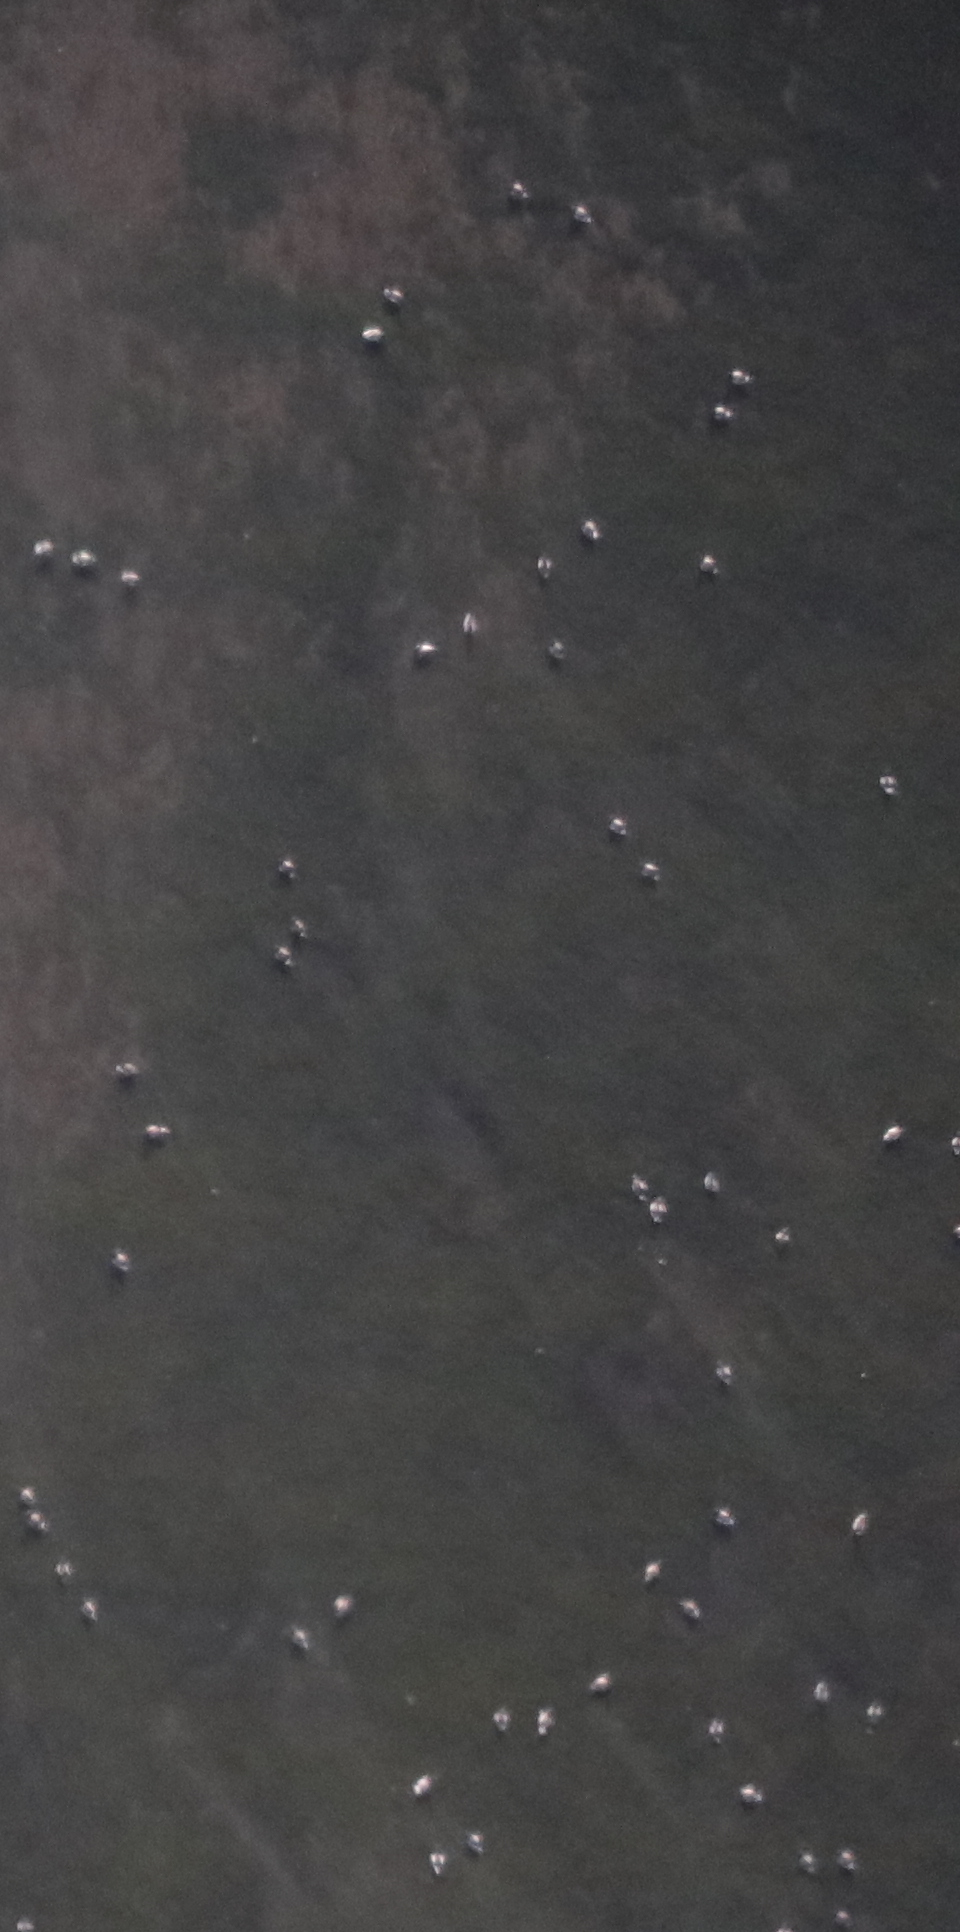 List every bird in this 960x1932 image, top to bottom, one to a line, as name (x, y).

brant (528, 193)
brant (587, 224)
brant (397, 295)
brant (378, 345)
brant (744, 378)
brant (729, 414)
brant (596, 529)
brant (40, 554)
brant (91, 561)
brant (708, 566)
brant (544, 573)
brant (132, 583)
brant (466, 622)
brant (433, 647)
brant (556, 654)
brant (896, 780)
brant (620, 837)
brant (288, 871)
brant (654, 873)
brant (297, 925)
brant (288, 952)
brant (124, 1073)
brant (159, 1128)
brant (892, 1130)
brant (721, 1186)
brant (648, 1188)
brant (666, 1220)
brant (775, 1228)
brant (122, 1253)
brant (722, 1368)
brant (37, 1498)
brant (869, 1514)
brant (733, 1521)
brant (38, 1533)
brant (654, 1570)
brant (67, 1571)
brant (346, 1600)
brant (99, 1611)
brant (705, 1613)
brant (304, 1630)
brant (600, 1680)
brant (813, 1687)
brant (509, 1715)
brant (885, 1728)
brant (553, 1729)
brant (714, 1729)
brant (423, 1778)
brant (757, 1793)
brant (484, 1837)
brant (843, 1862)
brant (447, 1863)
brant (807, 1866)
brant (842, 1916)